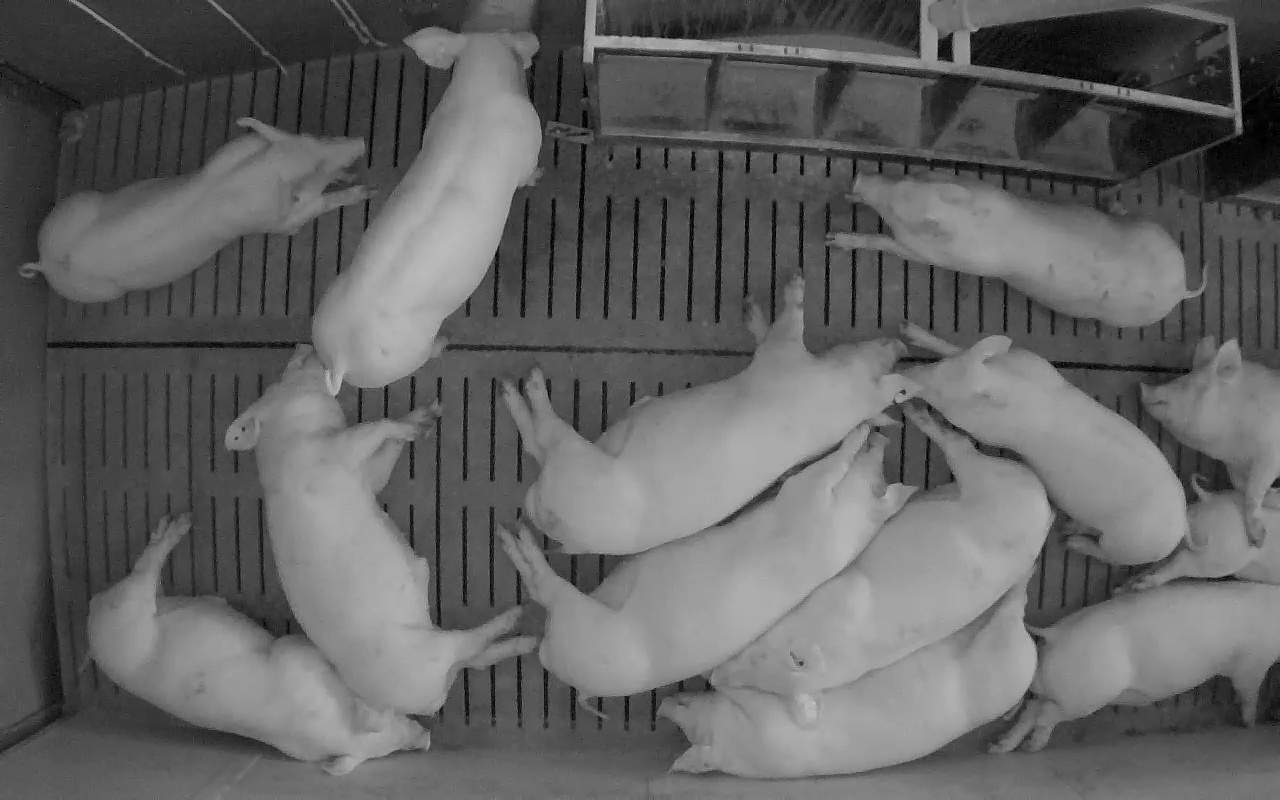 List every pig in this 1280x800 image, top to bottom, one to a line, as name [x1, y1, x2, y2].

pig [311, 26, 546, 398]
pig [19, 111, 375, 308]
pig [827, 161, 1211, 328]
pig [495, 272, 927, 556]
pig [893, 318, 1214, 567]
pig [1140, 333, 1278, 549]
pig [225, 340, 543, 715]
pig [706, 403, 1056, 727]
pig [494, 422, 921, 718]
pig [1109, 473, 1278, 595]
pig [73, 511, 433, 777]
pig [658, 564, 1041, 781]
pig [988, 577, 1277, 758]